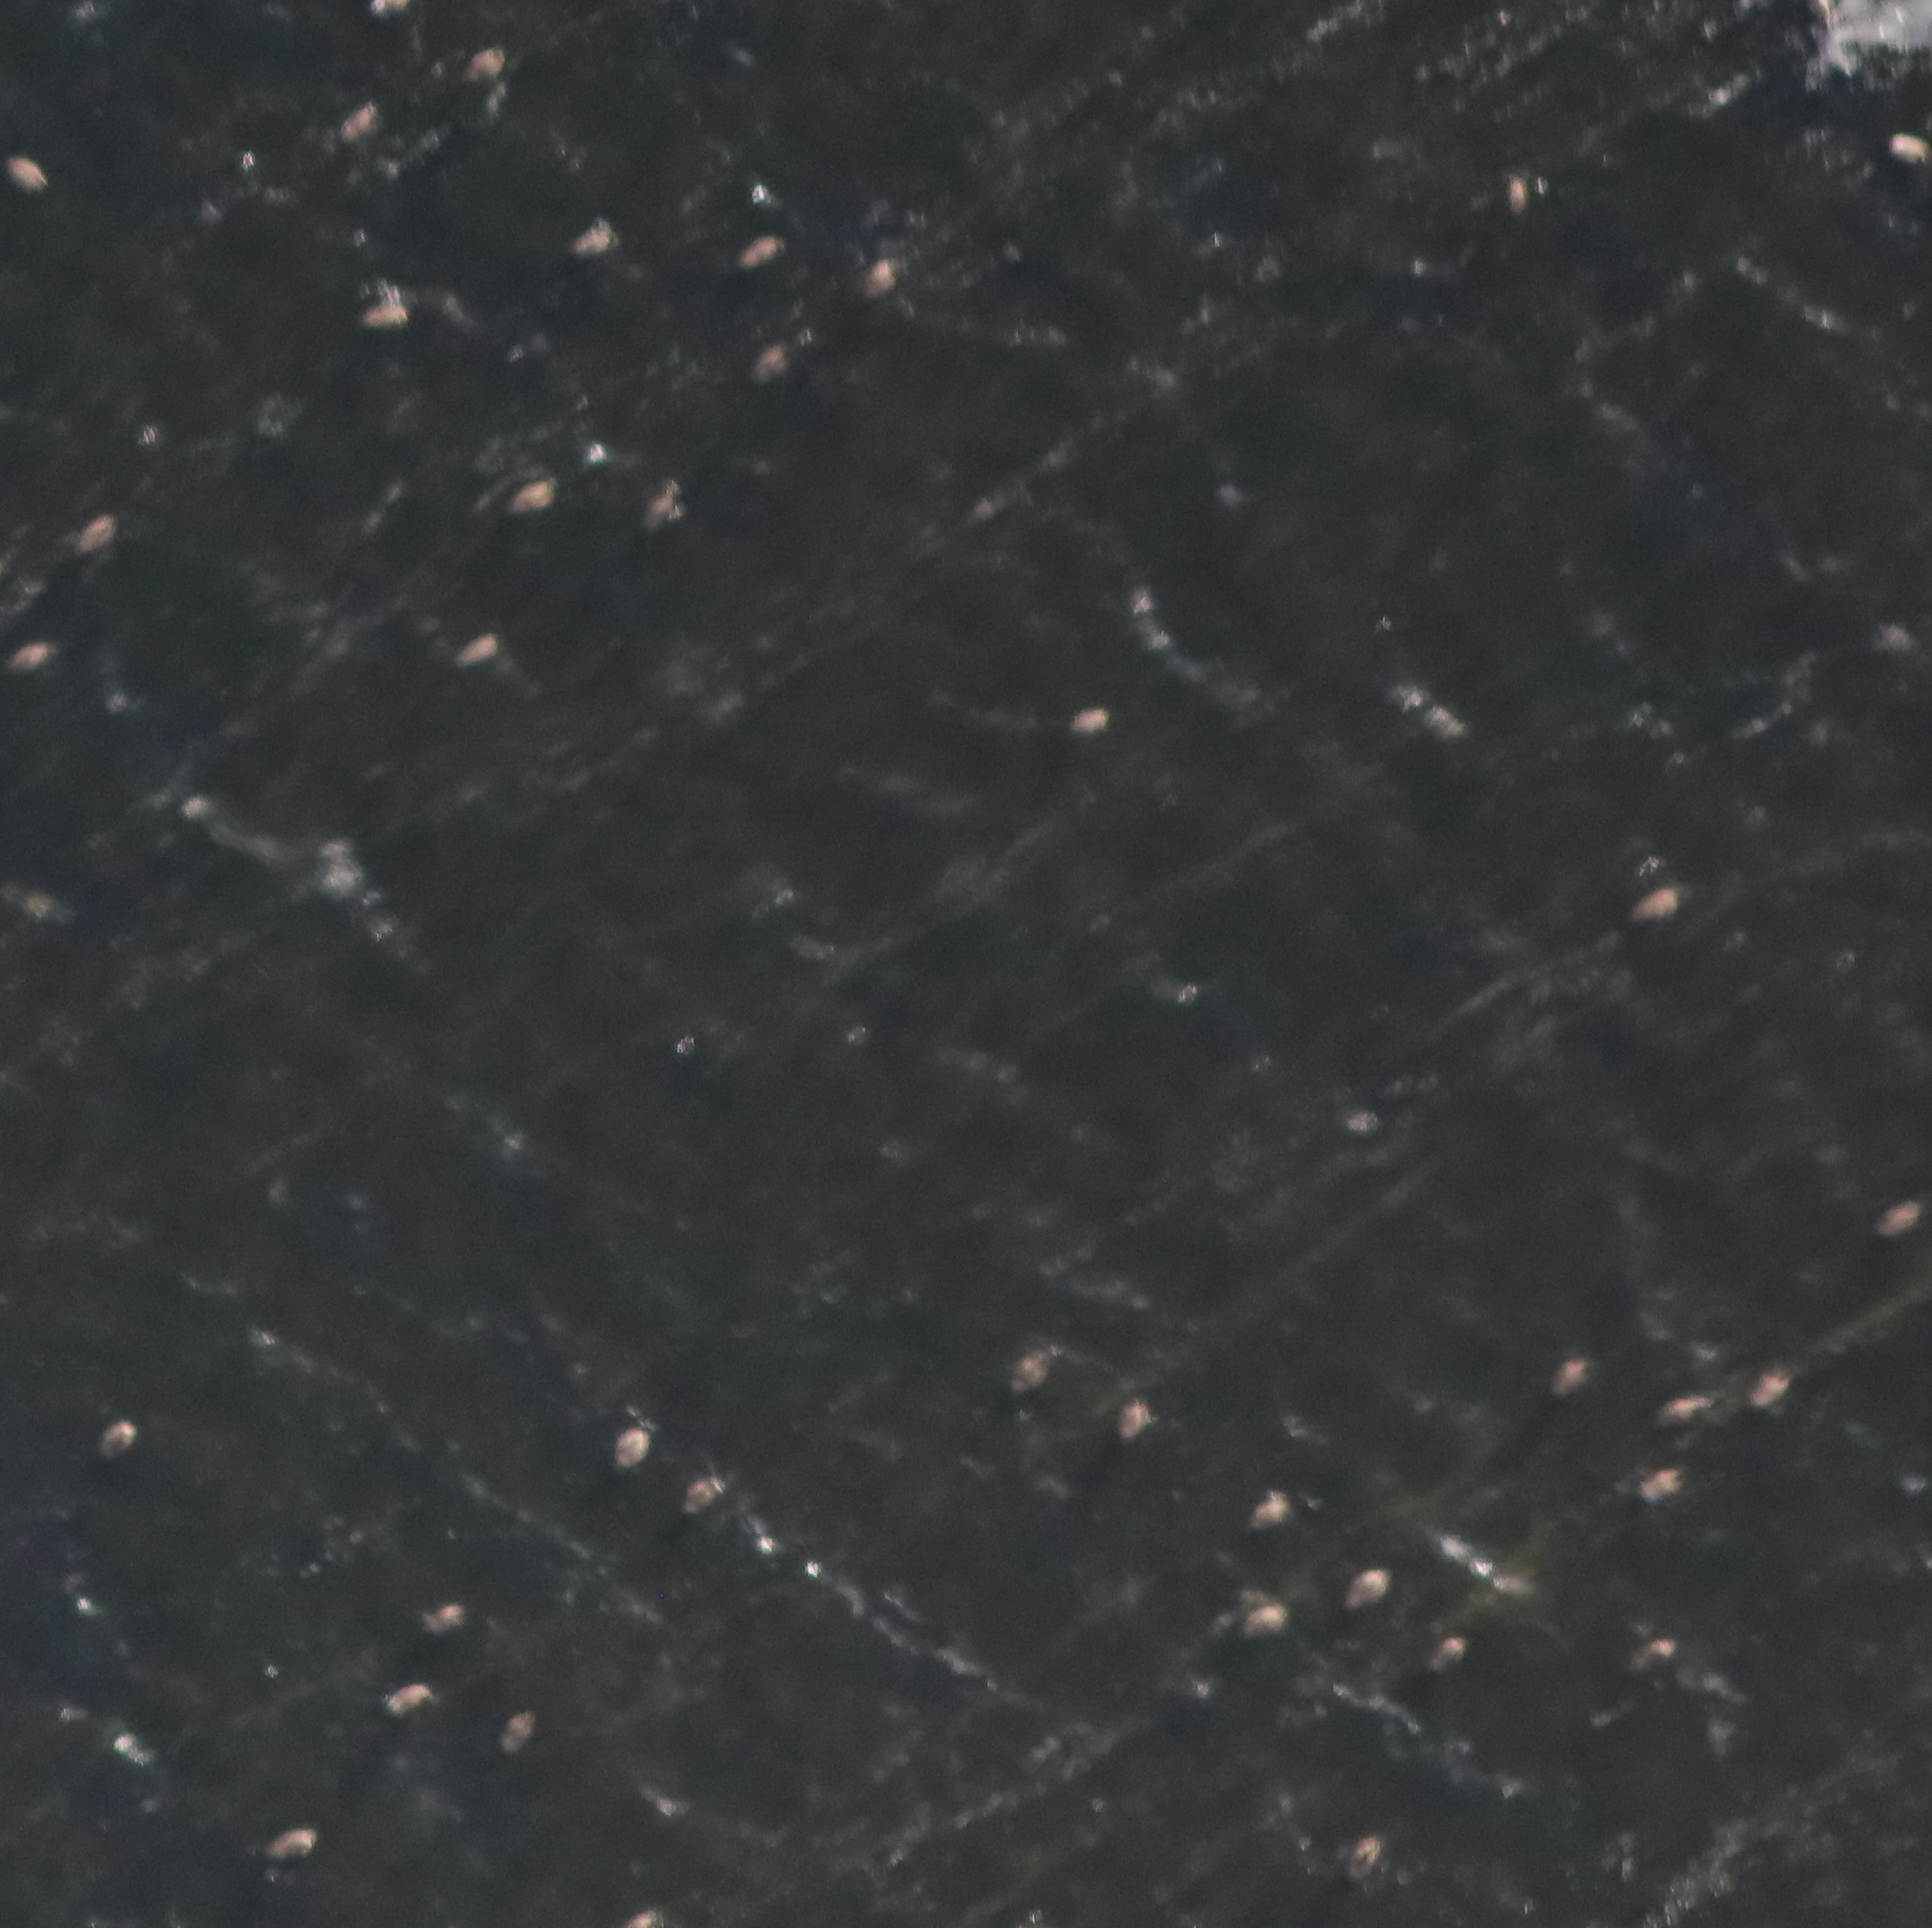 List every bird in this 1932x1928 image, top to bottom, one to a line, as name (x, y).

Canada goose (392, 3)
Canada goose (1816, 9)
Canada goose (487, 63)
Canada goose (363, 121)
Canada goose (1908, 150)
Canada goose (26, 178)
Canada goose (1514, 195)
Canada goose (590, 243)
Canada goose (757, 251)
Canada goose (880, 281)
Canada goose (380, 316)
Canada goose (772, 362)
Canada goose (537, 494)
Canada goose (658, 517)
Canada goose (99, 535)
Canada goose (477, 650)
Canada goose (33, 659)
Canada goose (1094, 719)
Canada goose (1659, 908)
Canada goose (1905, 1223)
Canada goose (1027, 1374)
Canada goose (1568, 1379)
Canada goose (1765, 1393)
Canada goose (1683, 1414)
Canada goose (1132, 1421)
Canada goose (117, 1439)
Canada goose (633, 1454)
Canada goose (1662, 1484)
Canada goose (699, 1499)
Canada goose (1278, 1515)
Canada goose (1365, 1589)
Canada goose (452, 1617)
Canada goose (1265, 1623)
Canada goose (1448, 1650)
Canada goose (1655, 1657)
Canada goose (406, 1704)
Canada goose (520, 1735)
Canada goose (294, 1846)
Canada goose (1366, 1863)